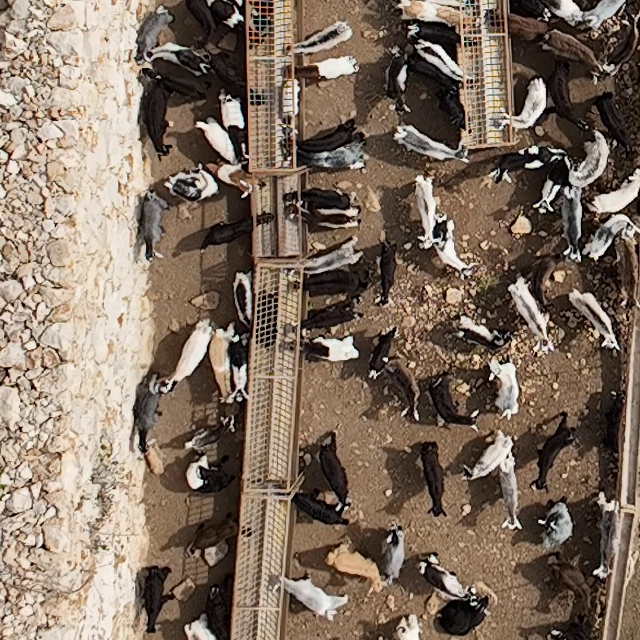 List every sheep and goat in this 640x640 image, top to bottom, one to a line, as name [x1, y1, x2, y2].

goat [181, 0, 215, 49]
goat [201, 0, 266, 47]
goat [215, 0, 247, 6]
goat [249, 0, 274, 29]
goat [389, 0, 475, 8]
goat [397, 0, 478, 33]
goat [488, 0, 549, 21]
goat [527, 0, 582, 26]
goat [582, 0, 631, 27]
goat [134, 2, 175, 67]
goat [485, 8, 546, 42]
goat [604, 12, 639, 76]
goat [284, 19, 353, 55]
goat [402, 20, 477, 46]
goat [543, 29, 607, 78]
goat [414, 41, 479, 89]
goat [144, 43, 212, 72]
goat [208, 53, 264, 106]
goat [386, 53, 411, 114]
goat [283, 55, 359, 82]
goat [152, 57, 209, 100]
goat [549, 59, 589, 130]
goat [413, 62, 460, 97]
goat [498, 76, 546, 130]
goat [281, 78, 301, 124]
goat [141, 82, 172, 157]
goat [593, 93, 635, 162]
goat [218, 95, 251, 160]
goat [439, 95, 472, 133]
goat [194, 117, 238, 164]
goat [283, 118, 362, 152]
goat [394, 123, 470, 163]
goat [567, 129, 611, 187]
goat [282, 142, 367, 170]
goat [489, 147, 563, 183]
goat [535, 154, 569, 214]
goat [203, 160, 262, 194]
goat [164, 163, 219, 199]
goat [587, 169, 639, 213]
goat [410, 175, 438, 248]
goat [561, 186, 583, 263]
goat [284, 188, 350, 211]
goat [139, 189, 165, 259]
goat [283, 201, 361, 227]
goat [433, 211, 472, 282]
goat [200, 212, 274, 254]
goat [584, 214, 639, 260]
goat [616, 234, 639, 311]
goat [288, 235, 361, 277]
goat [374, 241, 399, 303]
goat [531, 254, 560, 310]
goat [293, 270, 359, 291]
goat [232, 271, 254, 327]
goat [506, 277, 555, 353]
goat [569, 287, 619, 353]
goat [257, 290, 277, 347]
goat [290, 293, 361, 330]
goat [453, 314, 503, 348]
goat [158, 320, 214, 395]
goat [210, 321, 233, 402]
goat [368, 325, 397, 376]
goat [224, 333, 250, 400]
goat [285, 335, 357, 359]
goat [384, 360, 419, 421]
goat [488, 360, 520, 421]
goat [133, 370, 163, 452]
goat [428, 377, 479, 432]
goat [531, 412, 574, 490]
goat [185, 414, 235, 452]
goat [462, 430, 513, 479]
goat [319, 431, 350, 508]
goat [419, 441, 448, 516]
goat [497, 455, 522, 530]
goat [186, 457, 234, 493]
goat [277, 485, 348, 527]
goat [592, 490, 620, 577]
goat [538, 496, 573, 545]
goat [191, 512, 253, 551]
goat [381, 526, 404, 586]
goat [325, 542, 384, 591]
goat [414, 554, 477, 601]
goat [546, 561, 592, 622]
goat [140, 564, 169, 633]
goat [275, 572, 348, 621]
goat [205, 584, 226, 632]
goat [436, 596, 491, 634]
goat [395, 611, 423, 637]
goat [184, 617, 219, 639]